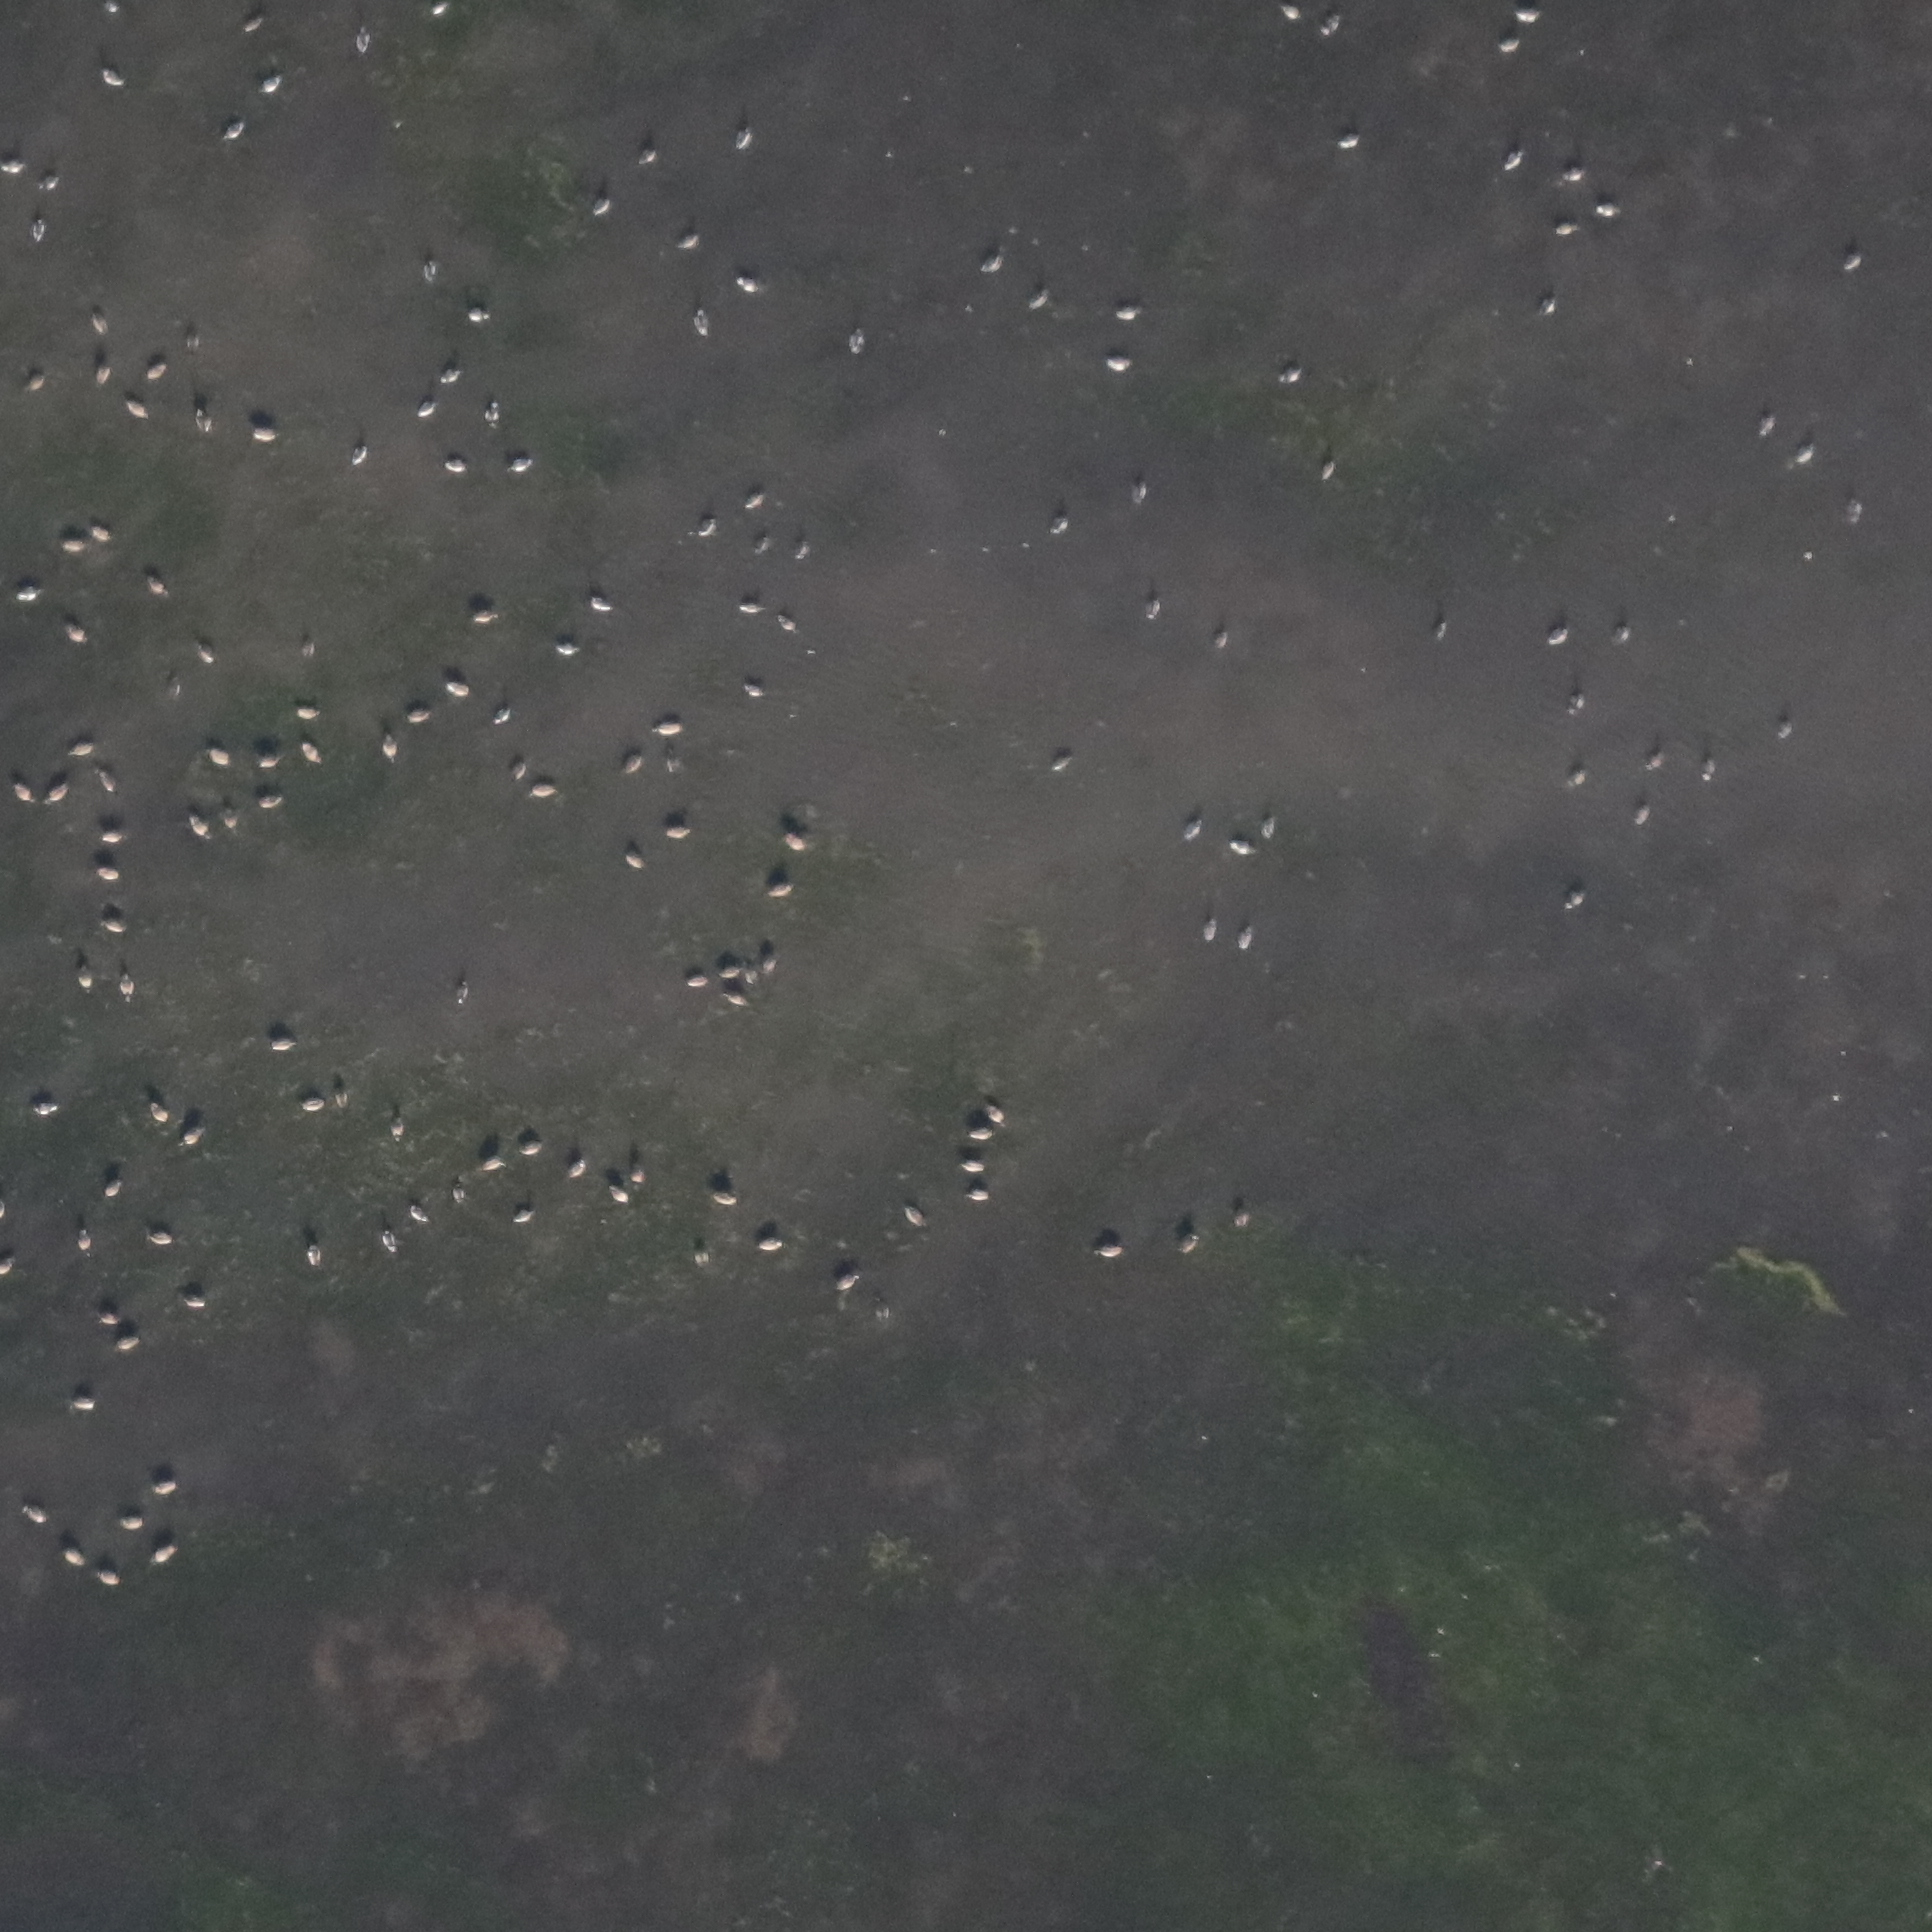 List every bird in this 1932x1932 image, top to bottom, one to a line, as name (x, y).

brant (440, 7)
brant (1291, 9)
brant (1528, 12)
brant (1329, 24)
brant (253, 26)
brant (365, 38)
brant (1507, 45)
brant (113, 77)
brant (269, 78)
brant (234, 130)
brant (743, 136)
brant (1349, 141)
brant (647, 156)
brant (1513, 160)
brant (14, 169)
brant (1576, 173)
brant (49, 182)
brant (602, 206)
brant (1606, 210)
brant (1567, 227)
brant (38, 229)
brant (686, 237)
brant (1851, 260)
brant (993, 263)
brant (429, 270)
brant (749, 285)
brant (1042, 304)
brant (1548, 306)
brant (479, 314)
brant (1134, 314)
brant (702, 323)
Canada goose (101, 324)
brant (856, 340)
Canada goose (191, 344)
brant (1123, 364)
Canada goose (156, 370)
Canada goose (103, 374)
brant (450, 375)
brant (1290, 375)
Canada goose (36, 381)
Canada goose (136, 412)
brant (429, 412)
brant (492, 414)
Canada goose (204, 422)
brant (1766, 422)
Canada goose (266, 434)
brant (359, 454)
brant (1804, 455)
brant (521, 464)
brant (456, 465)
brant (1327, 467)
brant (1142, 488)
brant (753, 509)
brant (1854, 512)
brant (1061, 525)
brant (709, 527)
Canada goose (102, 537)
Canada goose (72, 544)
brant (760, 549)
brant (806, 553)
brant (157, 585)
brant (28, 592)
brant (603, 604)
brant (750, 609)
brant (1152, 609)
Canada goose (486, 616)
brant (791, 627)
brant (1619, 631)
brant (77, 633)
brant (1440, 633)
brant (1555, 636)
brant (1220, 639)
brant (308, 649)
brant (569, 651)
brant (206, 654)
brant (176, 687)
Canada goose (462, 688)
brant (754, 691)
brant (1573, 707)
Canada goose (309, 713)
Canada goose (419, 714)
brant (505, 719)
Canada goose (669, 728)
brant (1784, 728)
brant (388, 745)
Canada goose (82, 749)
Canada goose (313, 750)
brant (393, 754)
Canada goose (217, 755)
brant (1064, 758)
Canada goose (270, 760)
brant (1655, 763)
Canada goose (633, 764)
brant (1706, 770)
Canada goose (518, 771)
brant (1576, 777)
Canada goose (109, 783)
Canada goose (543, 789)
Canada goose (22, 790)
Canada goose (58, 792)
Canada goose (270, 801)
brant (1645, 815)
brant (228, 819)
brant (1271, 824)
brant (198, 828)
brant (1193, 828)
Canada goose (678, 831)
Canada goose (112, 835)
Canada goose (793, 845)
brant (1241, 846)
Canada goose (635, 859)
Canada goose (108, 873)
Canada goose (781, 889)
brant (1575, 899)
Canada goose (114, 924)
brant (1207, 927)
brant (1241, 939)
Canada goose (768, 962)
Canada goose (730, 972)
brant (85, 976)
Canada goose (746, 977)
Canada goose (697, 981)
brant (129, 985)
brant (461, 992)
Canada goose (734, 998)
Canada goose (282, 1044)
Canada goose (342, 1098)
Canada goose (313, 1104)
brant (46, 1108)
Canada goose (160, 1113)
Canada goose (994, 1113)
brant (393, 1124)
Canada goose (981, 1133)
Canada goose (186, 1134)
Canada goose (531, 1147)
Canada goose (489, 1161)
Canada goose (975, 1163)
Canada goose (580, 1167)
Canada goose (635, 1176)
Canada goose (112, 1187)
Canada goose (619, 1194)
Canada goose (981, 1194)
Canada goose (724, 1197)
brant (459, 1198)
brant (419, 1213)
brant (523, 1216)
Canada goose (1235, 1216)
Canada goose (914, 1217)
Canada goose (160, 1237)
brant (390, 1239)
Canada goose (85, 1244)
Canada goose (770, 1244)
Canada goose (1191, 1244)
Canada goose (1110, 1249)
Canada goose (700, 1256)
Canada goose (315, 1257)
Canada goose (5, 1266)
Canada goose (847, 1281)
Canada goose (198, 1301)
Canada goose (109, 1318)
Canada goose (128, 1343)
Canada goose (85, 1401)
Canada goose (166, 1487)
Canada goose (39, 1515)
Canada goose (127, 1527)
Canada goose (75, 1555)
Canada goose (165, 1555)
Canada goose (109, 1576)